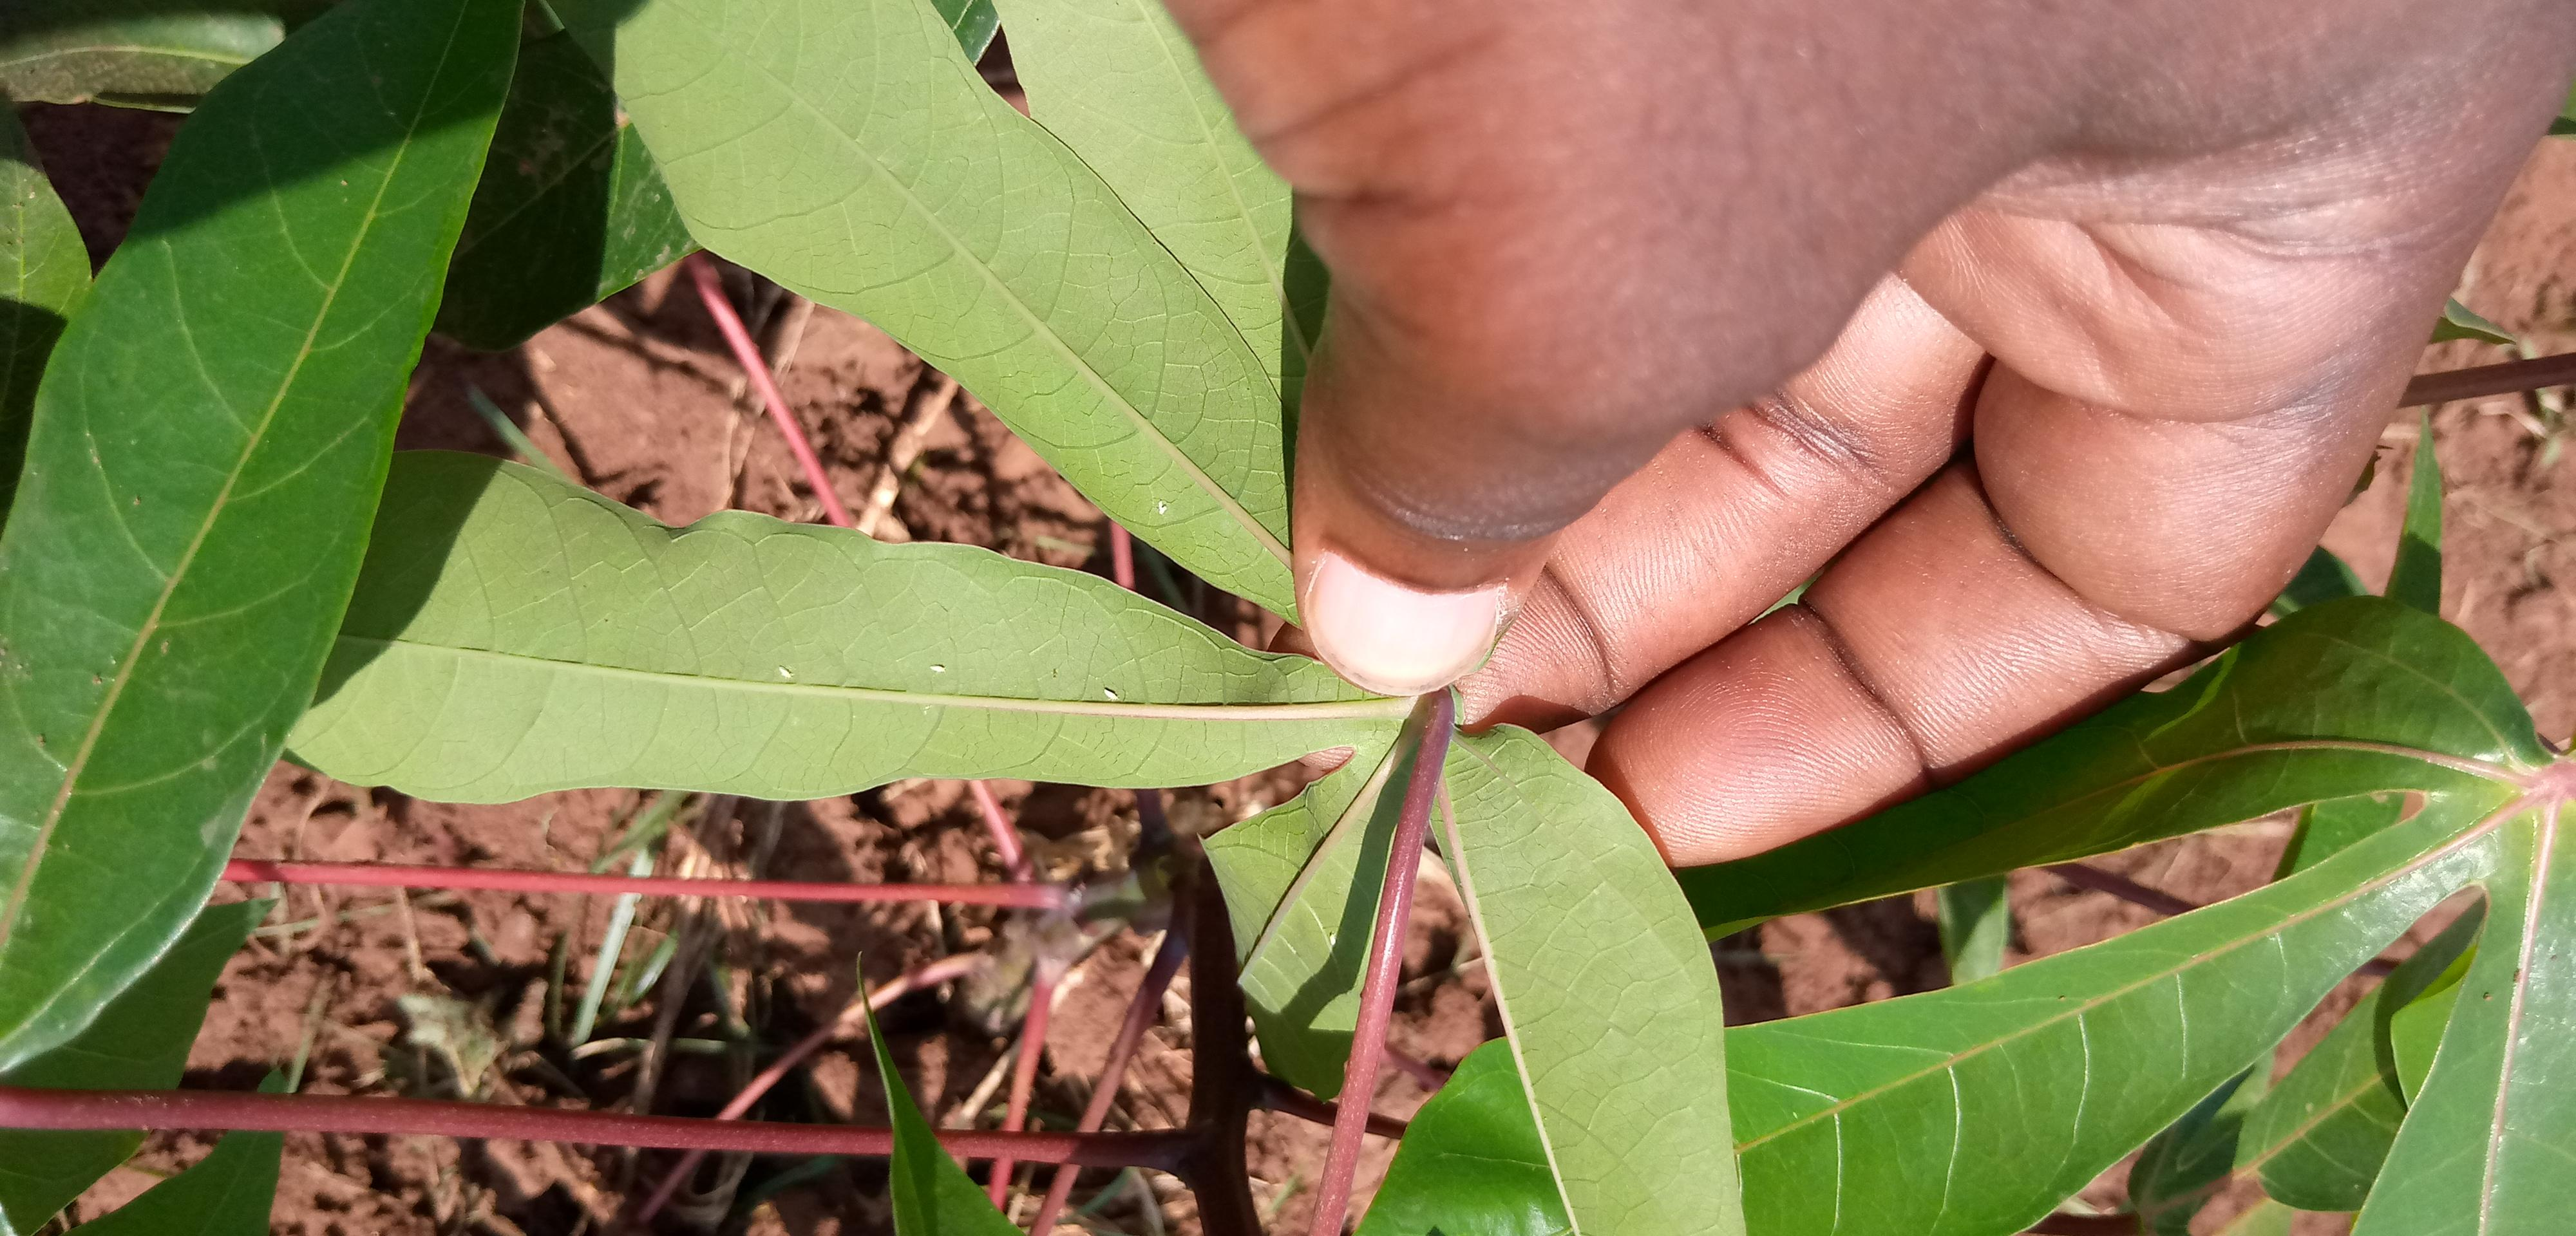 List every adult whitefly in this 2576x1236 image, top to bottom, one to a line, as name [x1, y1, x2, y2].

whitefly [1149, 495, 1184, 518]
whitefly [922, 652, 949, 680]
whitefly [766, 655, 799, 685]
whitefly [1099, 684, 1129, 708]
whitefly [1324, 932, 1345, 950]